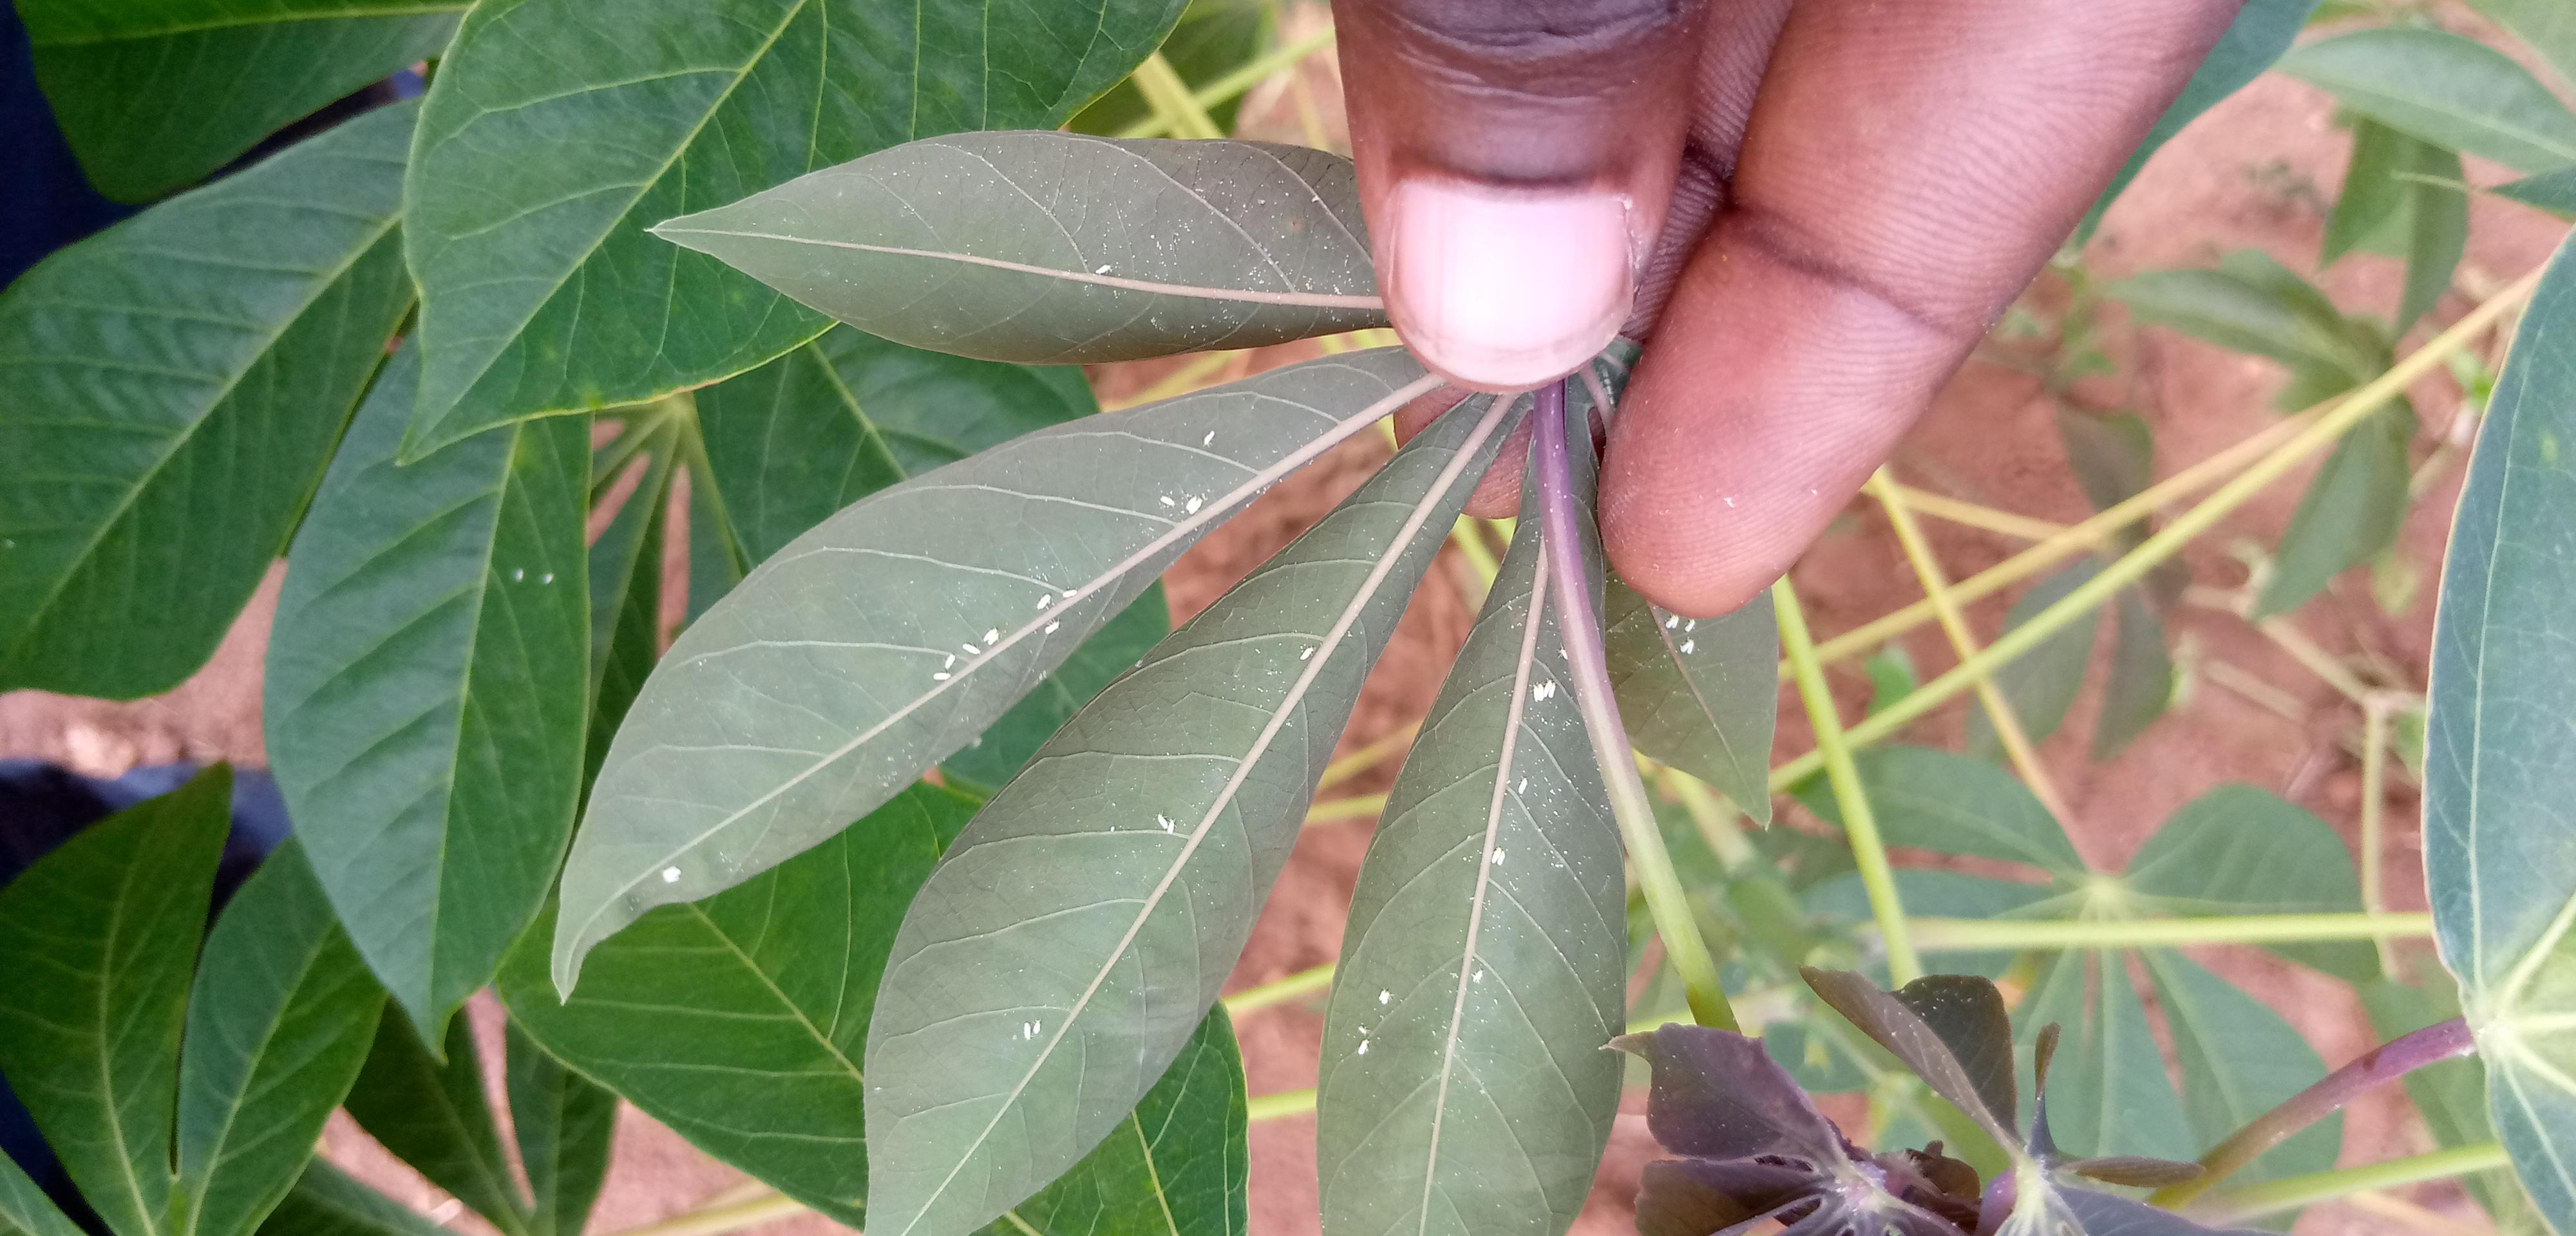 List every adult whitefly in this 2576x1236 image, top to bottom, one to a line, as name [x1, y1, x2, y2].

whitefly [1092, 261, 1113, 276]
whitefly [1202, 427, 1217, 448]
whitefly [1157, 493, 1175, 507]
whitefly [1186, 493, 1198, 510]
whitefly [1189, 498, 1203, 515]
whitefly [515, 566, 526, 583]
whitefly [540, 570, 559, 588]
whitefly [1061, 586, 1080, 600]
whitefly [1036, 591, 1056, 612]
whitefly [1665, 613, 1679, 630]
whitefly [1683, 616, 1698, 632]
whitefly [1043, 618, 1063, 635]
whitefly [980, 624, 1003, 646]
whitefly [1678, 637, 1698, 656]
whitefly [960, 641, 983, 656]
whitefly [1297, 642, 1317, 662]
whitefly [1559, 645, 1571, 661]
whitefly [942, 652, 956, 670]
whitefly [931, 670, 952, 681]
whitefly [1544, 679, 1552, 697]
whitefly [1537, 680, 1543, 703]
whitefly [1548, 680, 1557, 700]
whitefly [1533, 682, 1538, 704]
whitefly [1517, 776, 1529, 797]
whitefly [1155, 810, 1168, 829]
whitefly [1166, 817, 1176, 836]
whitefly [1492, 845, 1502, 863]
whitefly [1497, 849, 1508, 866]
whitefly [660, 863, 682, 885]
whitefly [1470, 965, 1485, 984]
whitefly [1376, 988, 1393, 1006]
whitefly [1021, 1016, 1034, 1044]
whitefly [1032, 1017, 1042, 1034]
whitefly [1356, 1023, 1370, 1033]
whitefly [1355, 1037, 1373, 1057]